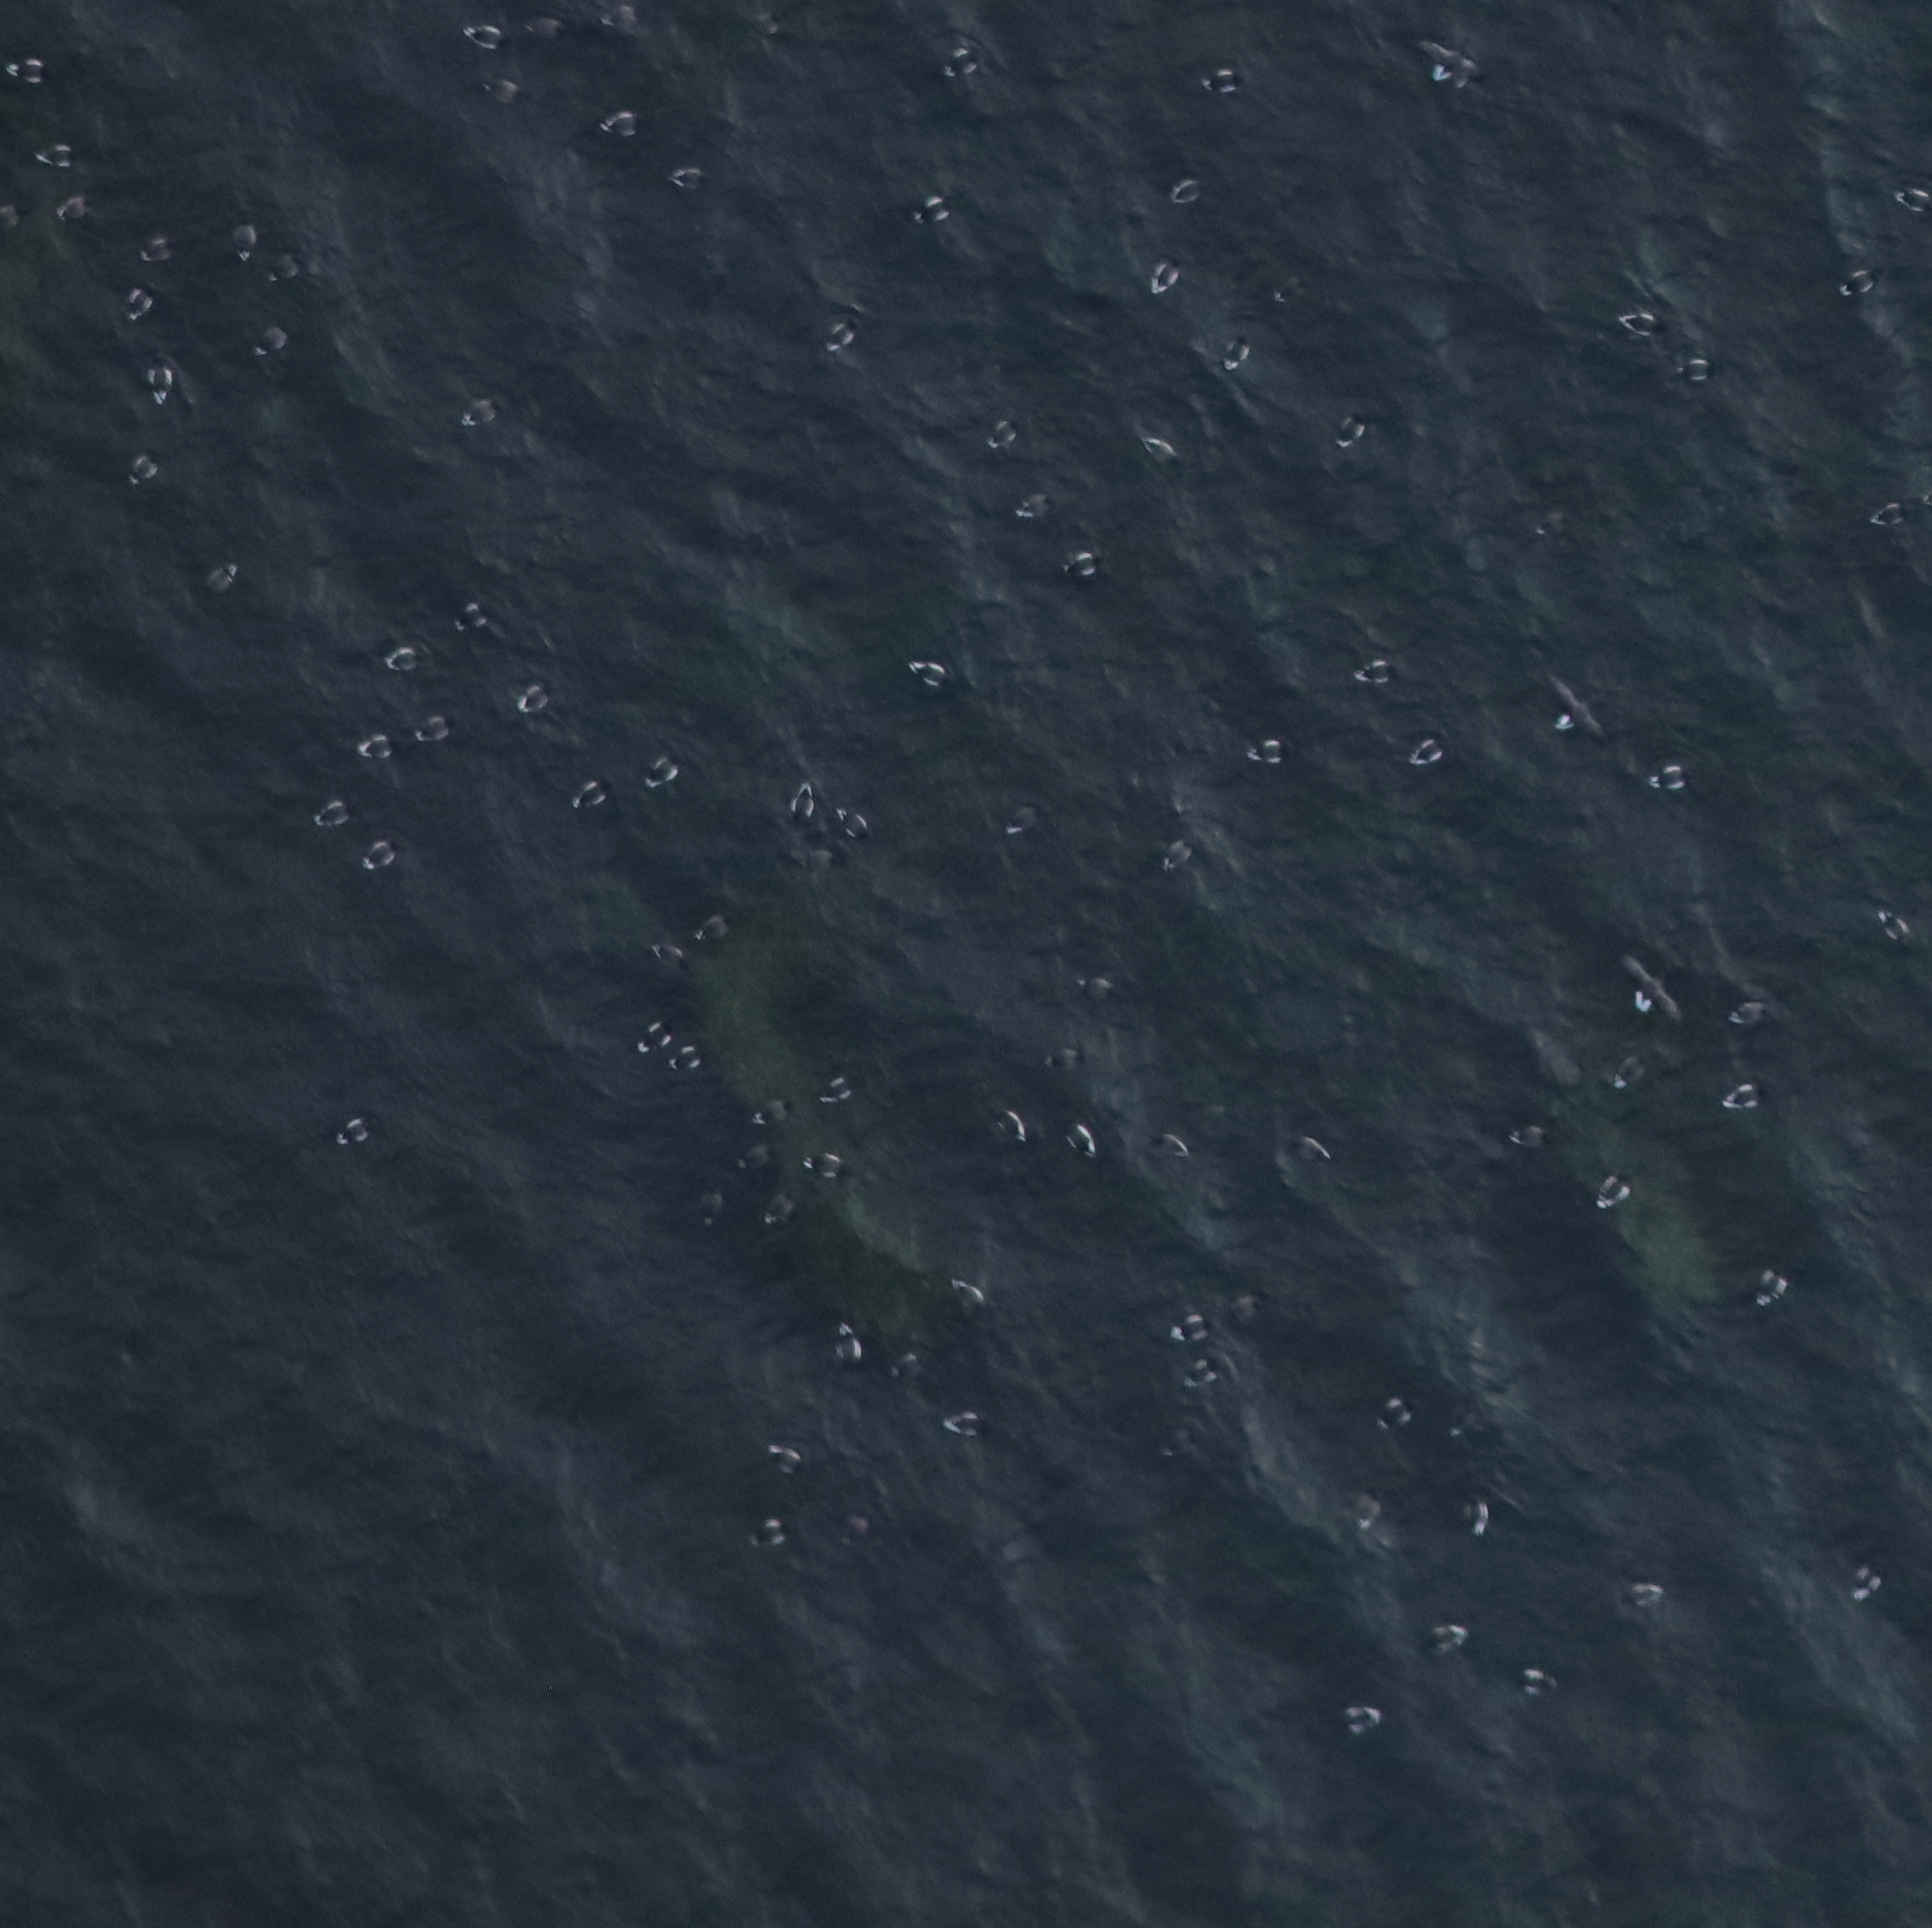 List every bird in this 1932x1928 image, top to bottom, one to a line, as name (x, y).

brant (769, 20)
brant (624, 21)
brant (547, 25)
brant (487, 36)
brant (959, 62)
brant (28, 65)
brant (1454, 65)
brant (1220, 79)
brant (505, 92)
brant (626, 123)
brant (60, 156)
brant (691, 178)
brant (1189, 193)
brant (1915, 199)
brant (934, 205)
brant (85, 206)
brant (245, 238)
brant (159, 251)
brant (283, 269)
brant (1168, 274)
brant (1860, 282)
brant (1294, 292)
brant (135, 305)
brant (1640, 325)
brant (839, 338)
brant (275, 341)
brant (1243, 354)
brant (1696, 370)
brant (160, 382)
brant (477, 409)
brant (1351, 431)
brant (1001, 435)
brant (1161, 454)
brant (142, 466)
brant (1031, 508)
brant (1891, 513)
brant (1548, 522)
brant (1084, 563)
brant (219, 581)
brant (476, 615)
brant (407, 659)
brant (931, 673)
brant (1376, 673)
brant (538, 699)
brant (1574, 710)
brant (435, 728)
brant (381, 747)
brant (1428, 750)
brant (1269, 751)
brant (663, 770)
brant (1671, 778)
brant (589, 792)
brant (804, 805)
brant (335, 814)
brant (1025, 822)
brant (849, 827)
brant (381, 855)
brant (1176, 855)
brant (813, 858)
brant (1894, 928)
brant (709, 932)
brant (668, 949)
brant (1091, 989)
brant (1651, 989)
brant (1750, 1013)
brant (655, 1039)
brant (690, 1058)
brant (1063, 1061)
brant (1626, 1071)
brant (840, 1088)
brant (1743, 1096)
brant (776, 1113)
brant (1008, 1121)
brant (353, 1132)
brant (1080, 1137)
brant (1531, 1137)
brant (1173, 1147)
brant (1312, 1149)
brant (753, 1154)
brant (828, 1166)
brant (1612, 1191)
brant (704, 1199)
brant (777, 1206)
brant (1770, 1285)
brant (971, 1294)
brant (1240, 1310)
brant (1193, 1329)
brant (849, 1348)
brant (908, 1363)
brant (1202, 1367)
brant (1393, 1417)
brant (962, 1426)
brant (1176, 1443)
brant (791, 1462)
brant (1367, 1511)
brant (1480, 1520)
brant (851, 1530)
brant (773, 1534)
brant (1869, 1579)
brant (1643, 1592)
brant (1448, 1638)
brant (1534, 1682)
brant (1363, 1720)